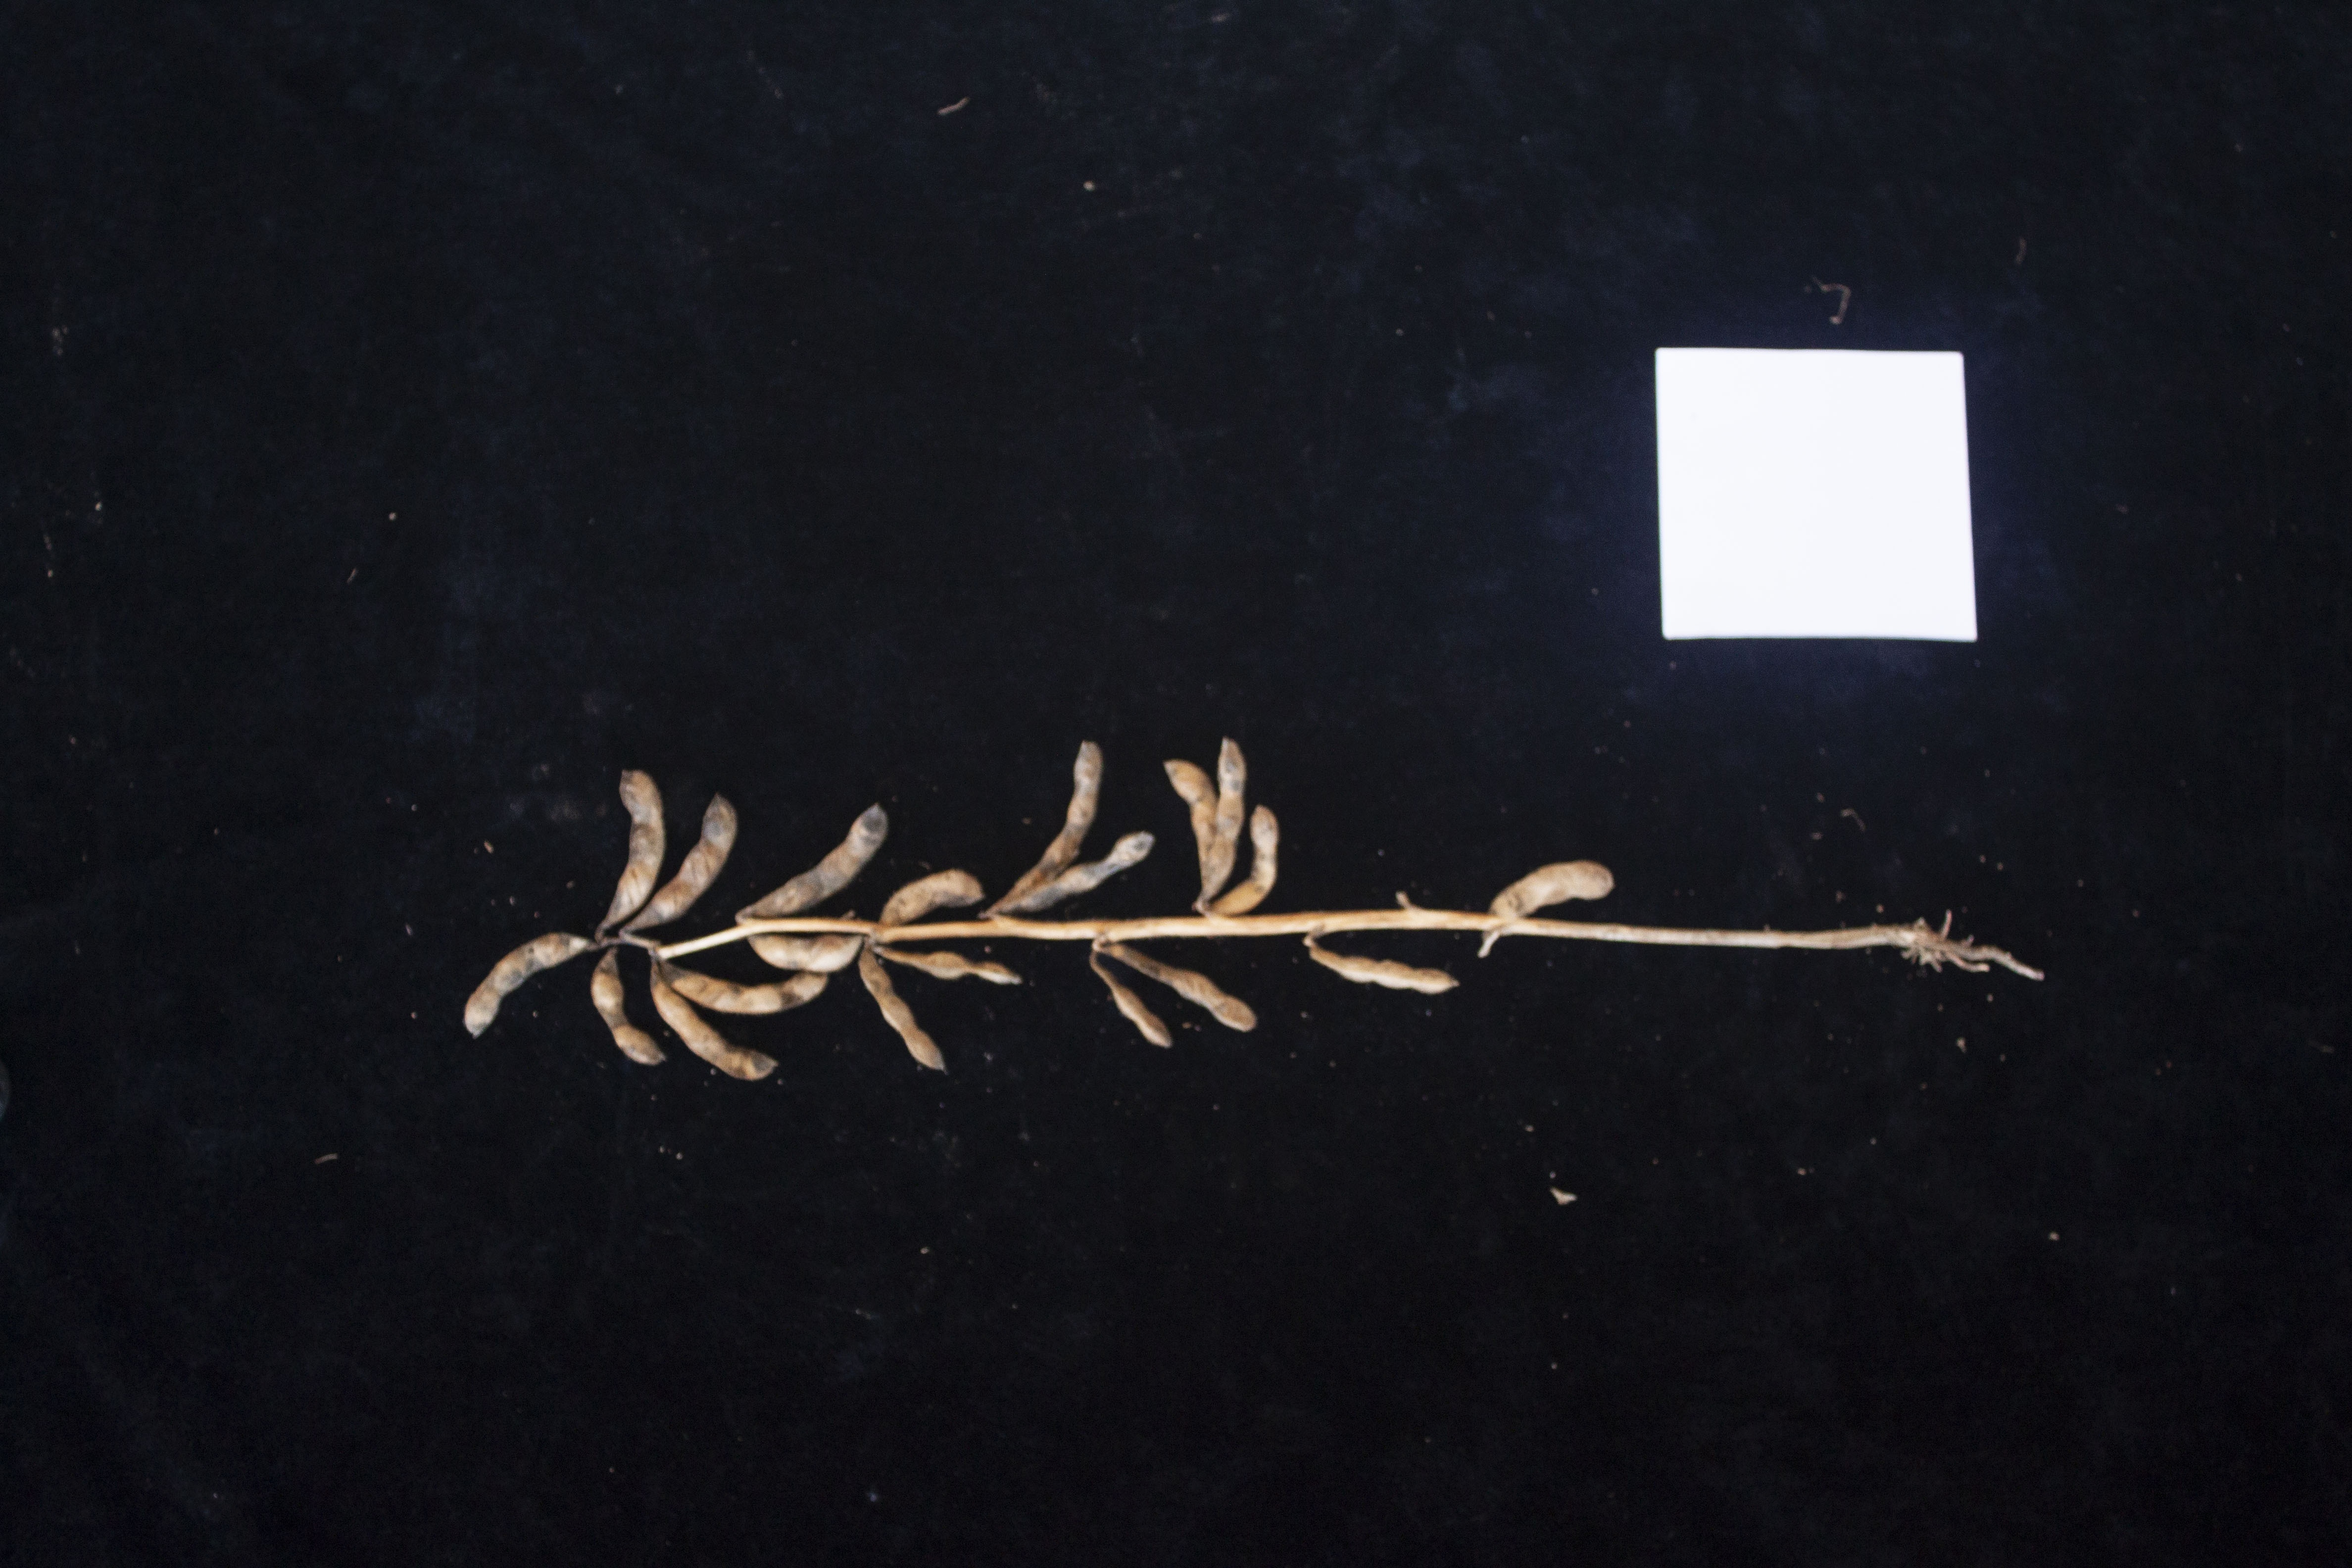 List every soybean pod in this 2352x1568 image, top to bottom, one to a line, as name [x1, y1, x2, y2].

soybean pod [1201, 739, 1244, 901]
soybean pod [992, 744, 1102, 911]
soybean pod [1164, 762, 1217, 888]
soybean pod [603, 772, 663, 929]
soybean pod [622, 796, 734, 933]
soybean pod [739, 805, 885, 917]
soybean pod [1208, 807, 1277, 914]
soybean pod [1014, 834, 1155, 913]
soybean pod [1485, 862, 1614, 943]
soybean pod [881, 870, 982, 928]
soybean pod [465, 936, 589, 1035]
soybean pod [748, 936, 861, 973]
soybean pod [1311, 946, 1456, 995]
soybean pod [859, 947, 943, 1069]
soybean pod [1102, 947, 1254, 1031]
soybean pod [592, 948, 663, 1065]
soybean pod [878, 948, 1020, 984]
soybean pod [661, 963, 828, 1015]
soybean pod [651, 965, 775, 1079]
soybean pod [1094, 966, 1170, 1047]